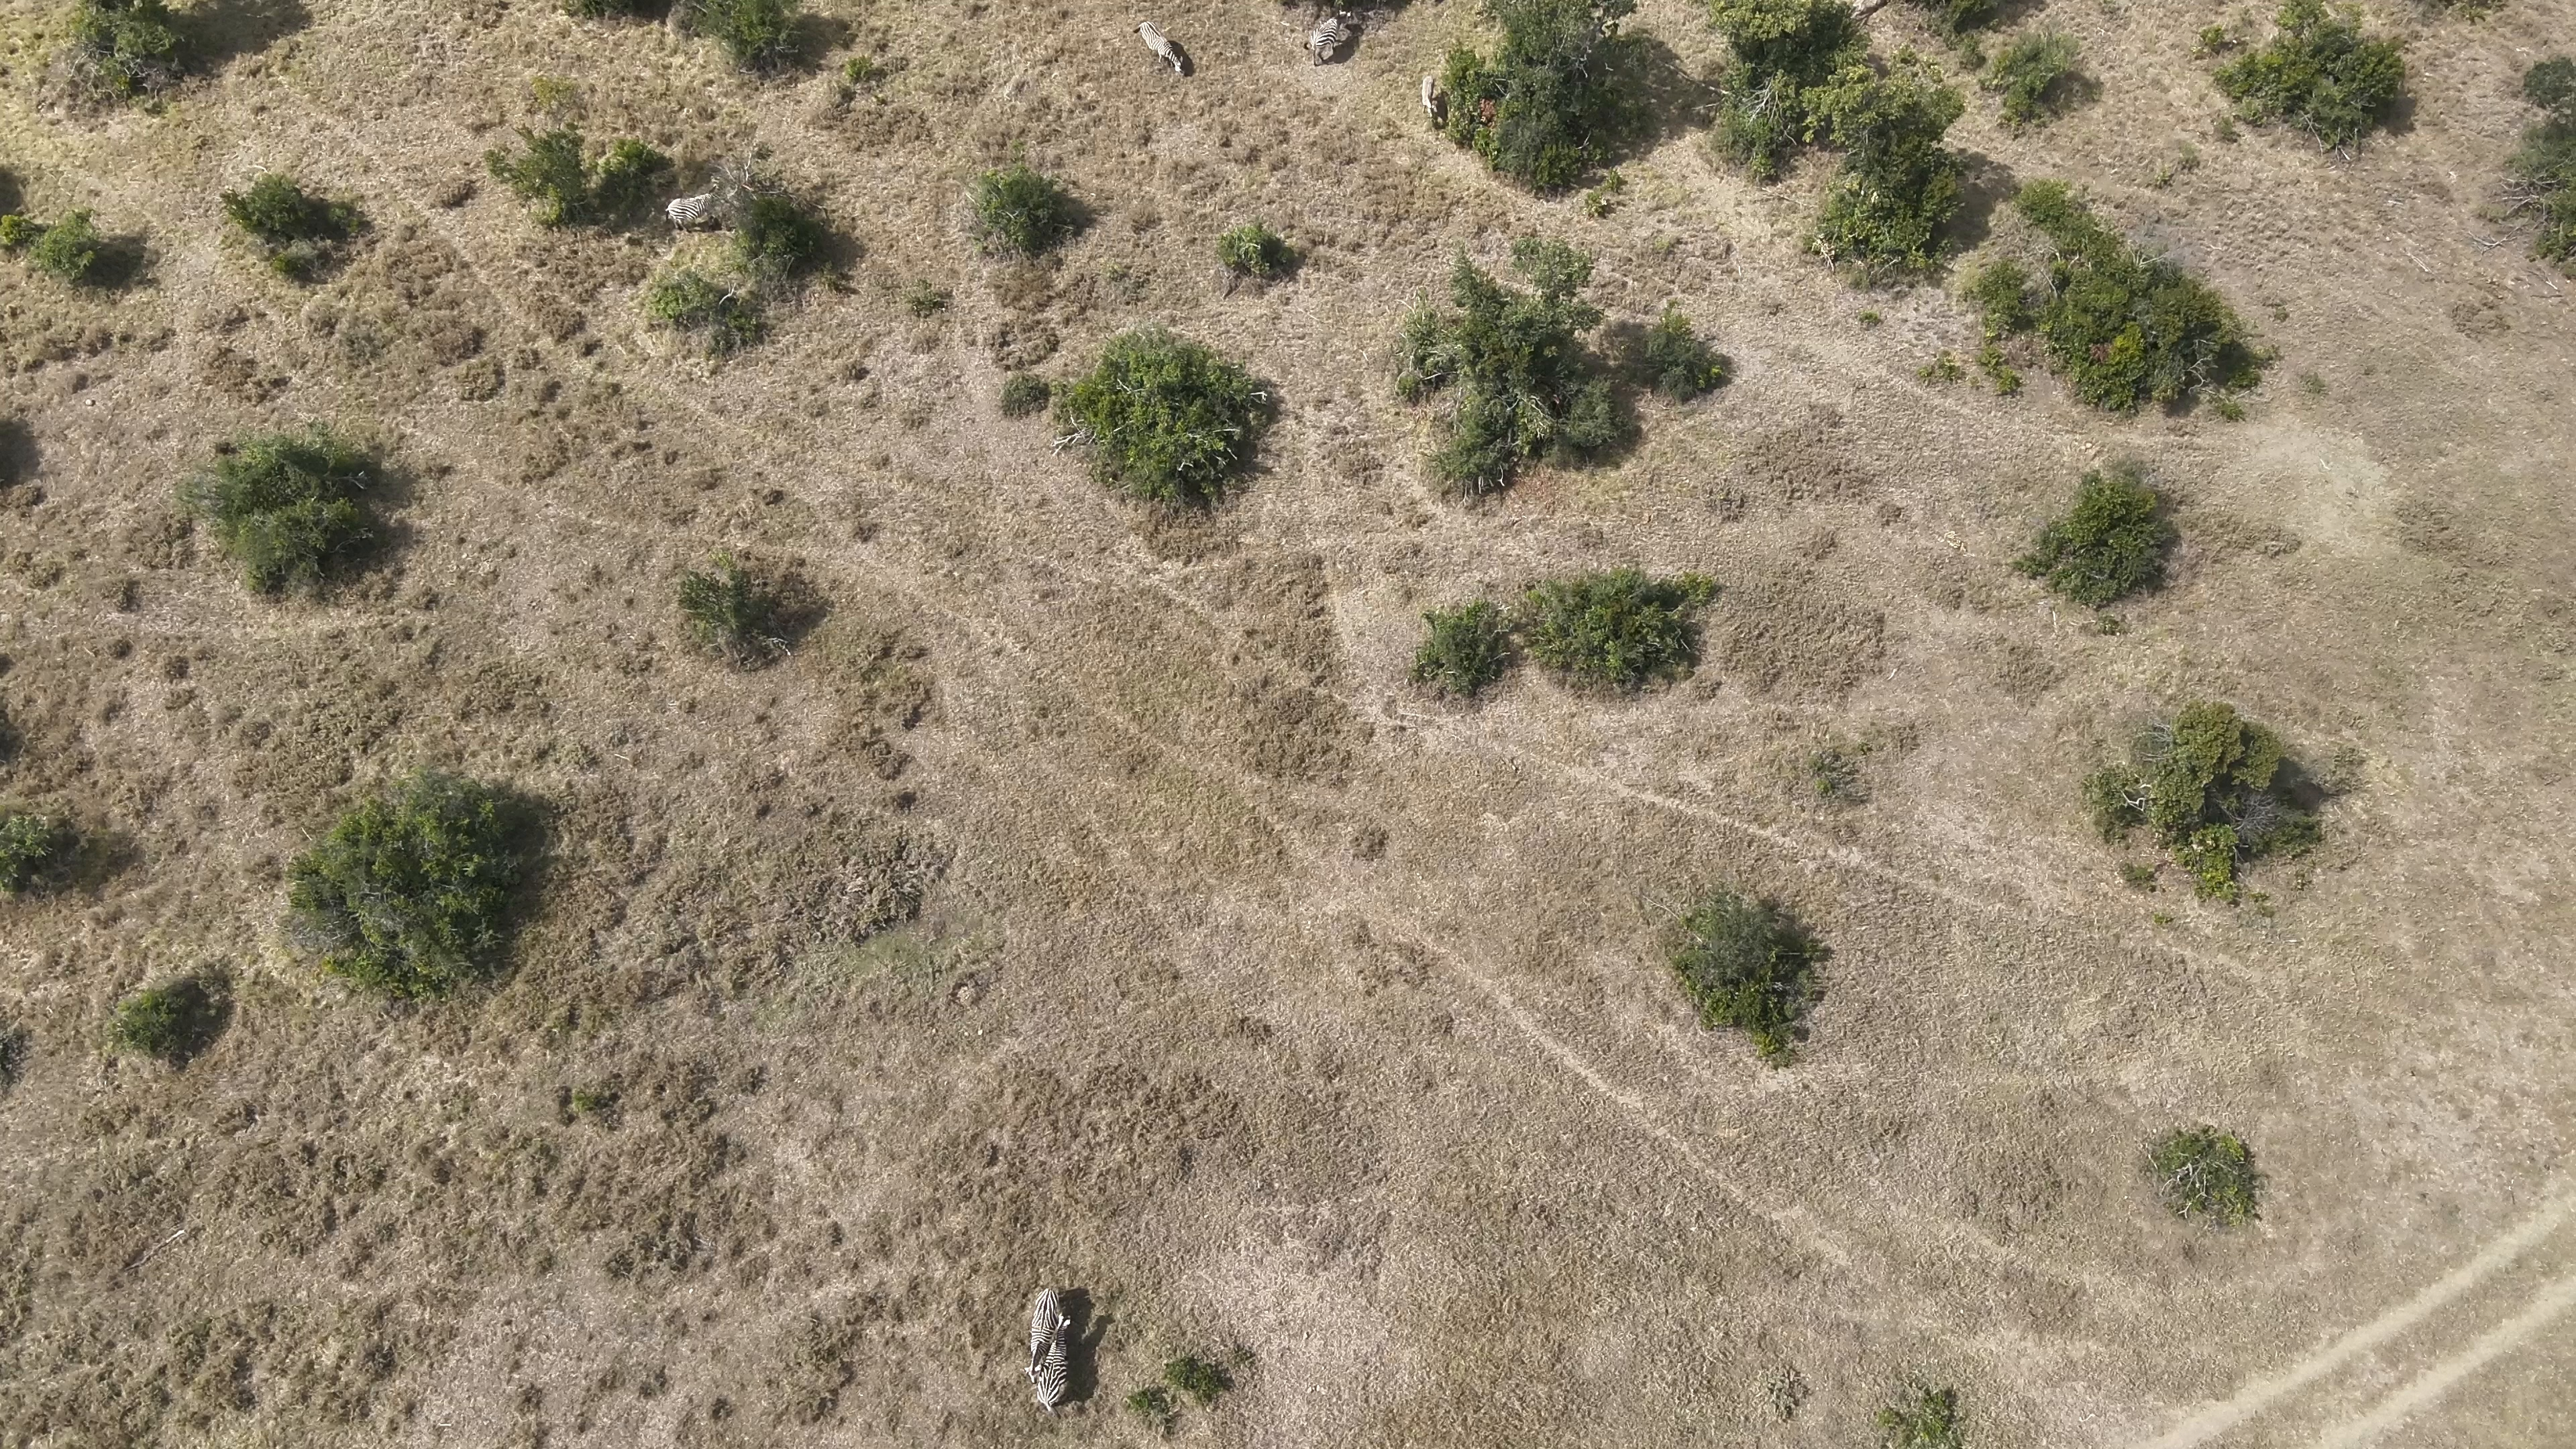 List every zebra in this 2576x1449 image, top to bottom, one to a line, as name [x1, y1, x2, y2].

zebra [1298, 8, 1360, 68]
zebra [1137, 16, 1191, 78]
zebra [1401, 66, 1441, 124]
zebra [659, 178, 728, 236]
zebra [1026, 1296, 1052, 1371]
zebra [1037, 1337, 1067, 1411]